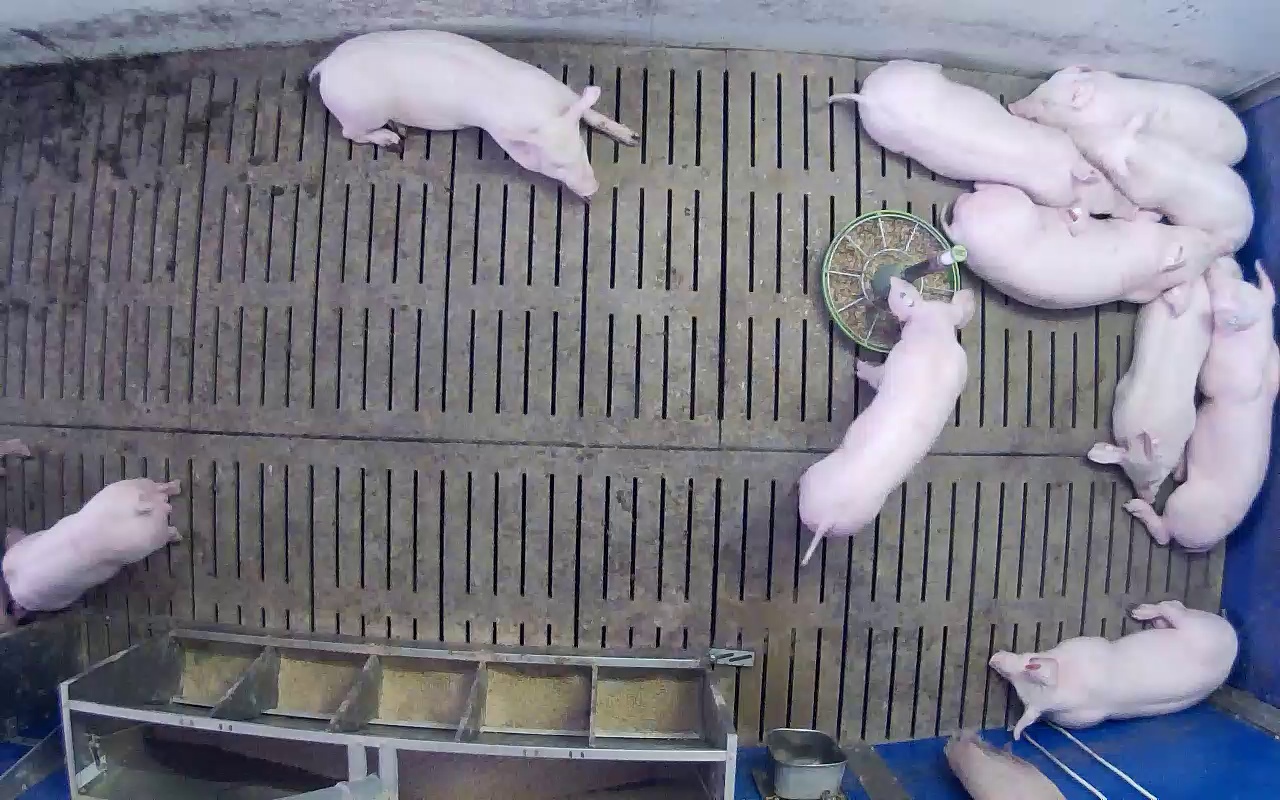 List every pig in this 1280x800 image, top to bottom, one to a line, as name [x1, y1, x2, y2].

pig [307, 27, 641, 203]
pig [825, 59, 1140, 240]
pig [1007, 66, 1248, 167]
pig [1062, 111, 1256, 254]
pig [936, 179, 1235, 317]
pig [1086, 256, 1245, 506]
pig [1124, 257, 1278, 554]
pig [795, 274, 977, 568]
pig [4, 477, 184, 623]
pig [986, 598, 1239, 742]